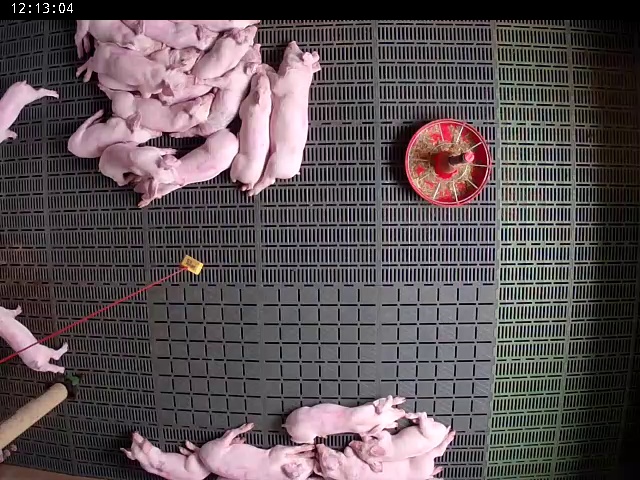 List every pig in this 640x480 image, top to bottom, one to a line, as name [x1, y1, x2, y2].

pig [122, 19, 220, 63]
pig [170, 20, 263, 37]
pig [74, 21, 163, 60]
pig [158, 25, 261, 105]
pig [75, 39, 199, 98]
pig [246, 41, 322, 198]
pig [170, 43, 262, 140]
pig [98, 45, 202, 92]
pig [231, 64, 275, 191]
pig [0, 78, 61, 143]
pig [96, 84, 216, 136]
pig [66, 107, 163, 159]
pig [133, 128, 239, 209]
pig [99, 141, 185, 198]
pig [0, 304, 70, 374]
pig [278, 395, 406, 444]
pig [347, 412, 451, 473]
pig [200, 423, 315, 479]
pig [314, 431, 457, 479]
pig [118, 432, 211, 479]